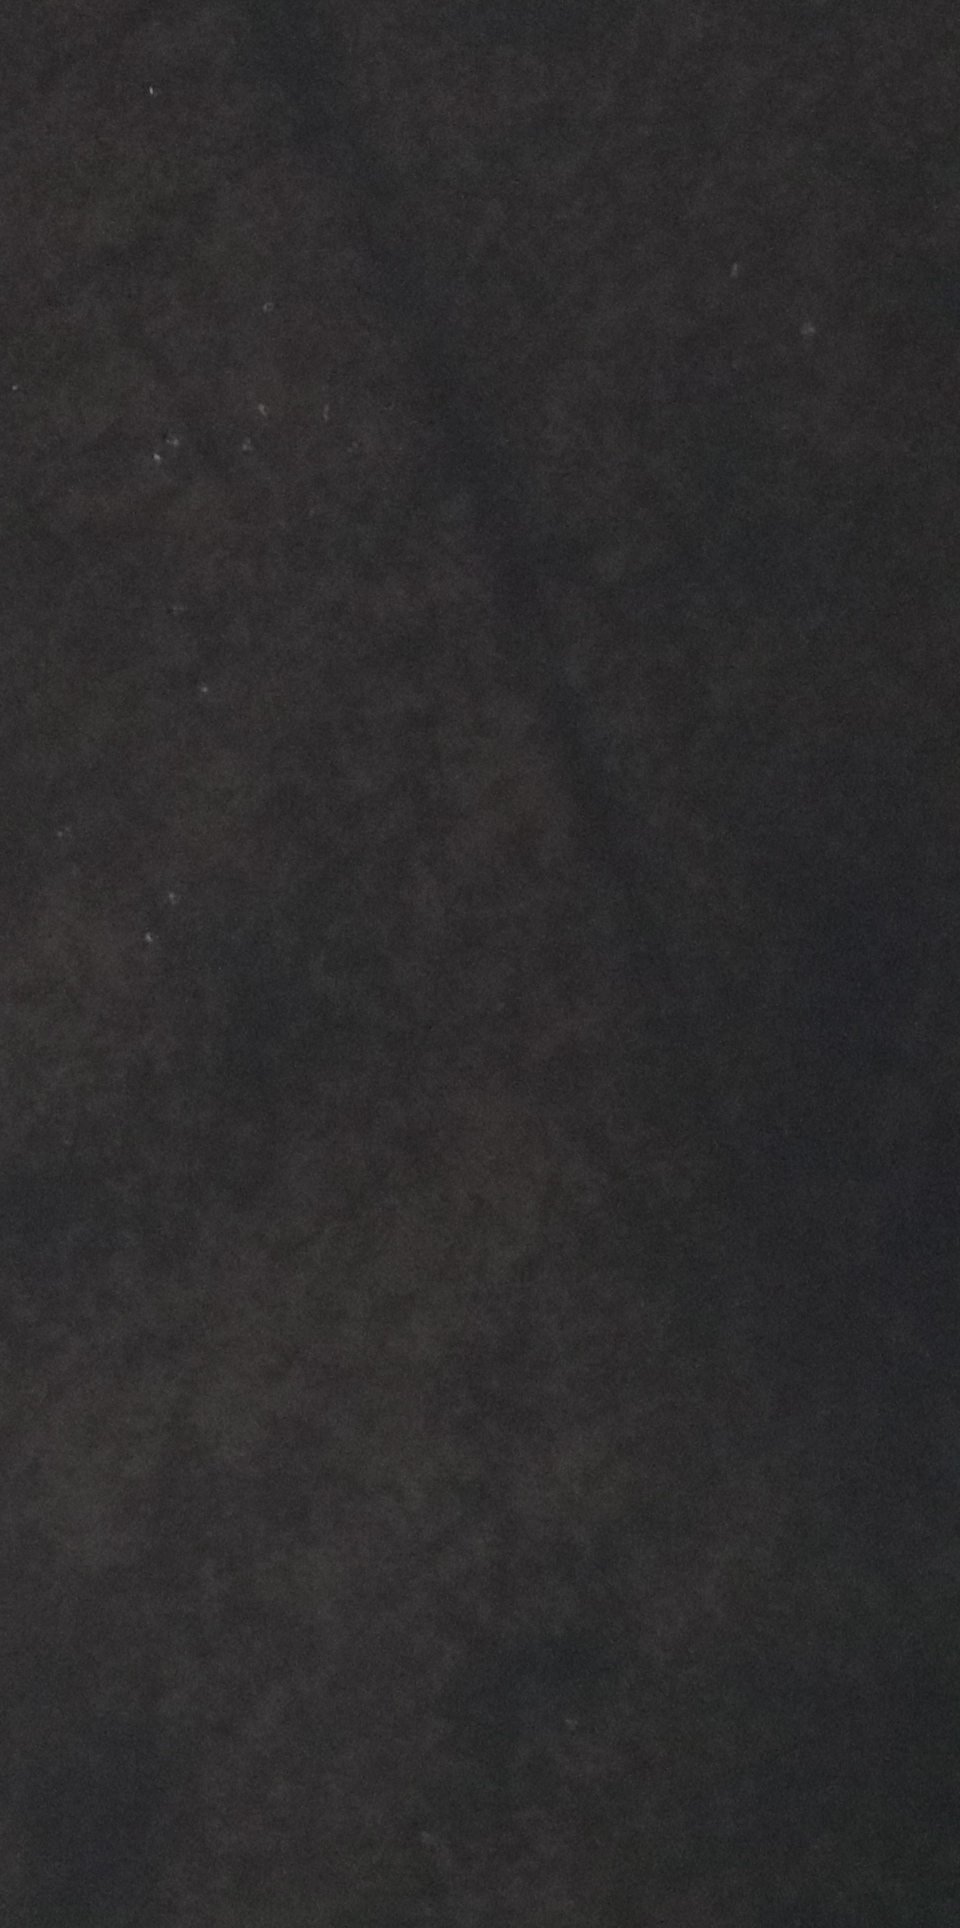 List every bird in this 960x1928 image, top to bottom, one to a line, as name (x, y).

brant (152, 96)
other bird (736, 268)
brant (268, 313)
other bird (812, 329)
brant (329, 406)
brant (262, 410)
brant (169, 438)
brant (354, 447)
brant (256, 452)
brant (157, 459)
other bird (177, 605)
other bird (210, 687)
brant (70, 839)
brant (180, 897)
brant (158, 939)